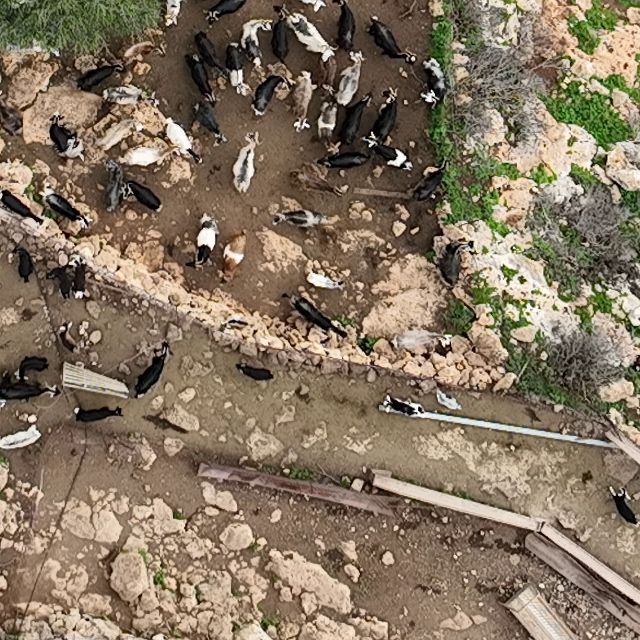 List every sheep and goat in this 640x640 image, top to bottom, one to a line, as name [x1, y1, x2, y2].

goat [164, 0, 181, 25]
goat [205, 0, 248, 26]
goat [281, 0, 326, 11]
goat [332, 0, 356, 49]
goat [273, 4, 290, 60]
goat [286, 12, 334, 59]
goat [369, 14, 417, 65]
goat [241, 18, 271, 65]
goat [194, 30, 231, 76]
goat [122, 39, 167, 68]
goat [226, 42, 248, 95]
goat [336, 50, 365, 106]
goat [186, 52, 217, 108]
goat [423, 53, 445, 104]
goat [318, 55, 337, 95]
goat [77, 64, 123, 90]
goat [295, 72, 313, 132]
goat [252, 76, 294, 116]
goat [102, 85, 159, 106]
goat [0, 90, 24, 135]
goat [336, 90, 373, 141]
goat [373, 90, 399, 144]
goat [319, 97, 341, 154]
goat [196, 102, 224, 147]
goat [51, 109, 70, 151]
goat [166, 118, 200, 164]
goat [96, 120, 142, 151]
goat [233, 132, 261, 193]
goat [361, 137, 412, 170]
goat [123, 143, 180, 166]
goat [317, 152, 370, 168]
goat [101, 165, 122, 212]
goat [300, 165, 341, 196]
goat [121, 180, 161, 213]
goat [0, 188, 43, 225]
goat [45, 191, 90, 228]
goat [271, 210, 328, 227]
goat [185, 218, 216, 265]
goat [219, 230, 245, 284]
goat [439, 241, 474, 286]
goat [12, 246, 33, 282]
goat [71, 258, 87, 299]
goat [45, 265, 70, 298]
goat [305, 269, 345, 290]
goat [283, 293, 348, 337]
goat [219, 316, 248, 331]
goat [58, 323, 80, 353]
goat [392, 329, 451, 347]
goat [133, 341, 170, 396]
goat [19, 358, 48, 382]
goat [236, 364, 274, 380]
goat [0, 377, 7, 410]
goat [0, 386, 61, 400]
goat [435, 387, 462, 410]
goat [384, 395, 424, 416]
goat [74, 407, 123, 423]
goat [0, 426, 43, 448]
goat [610, 486, 639, 528]